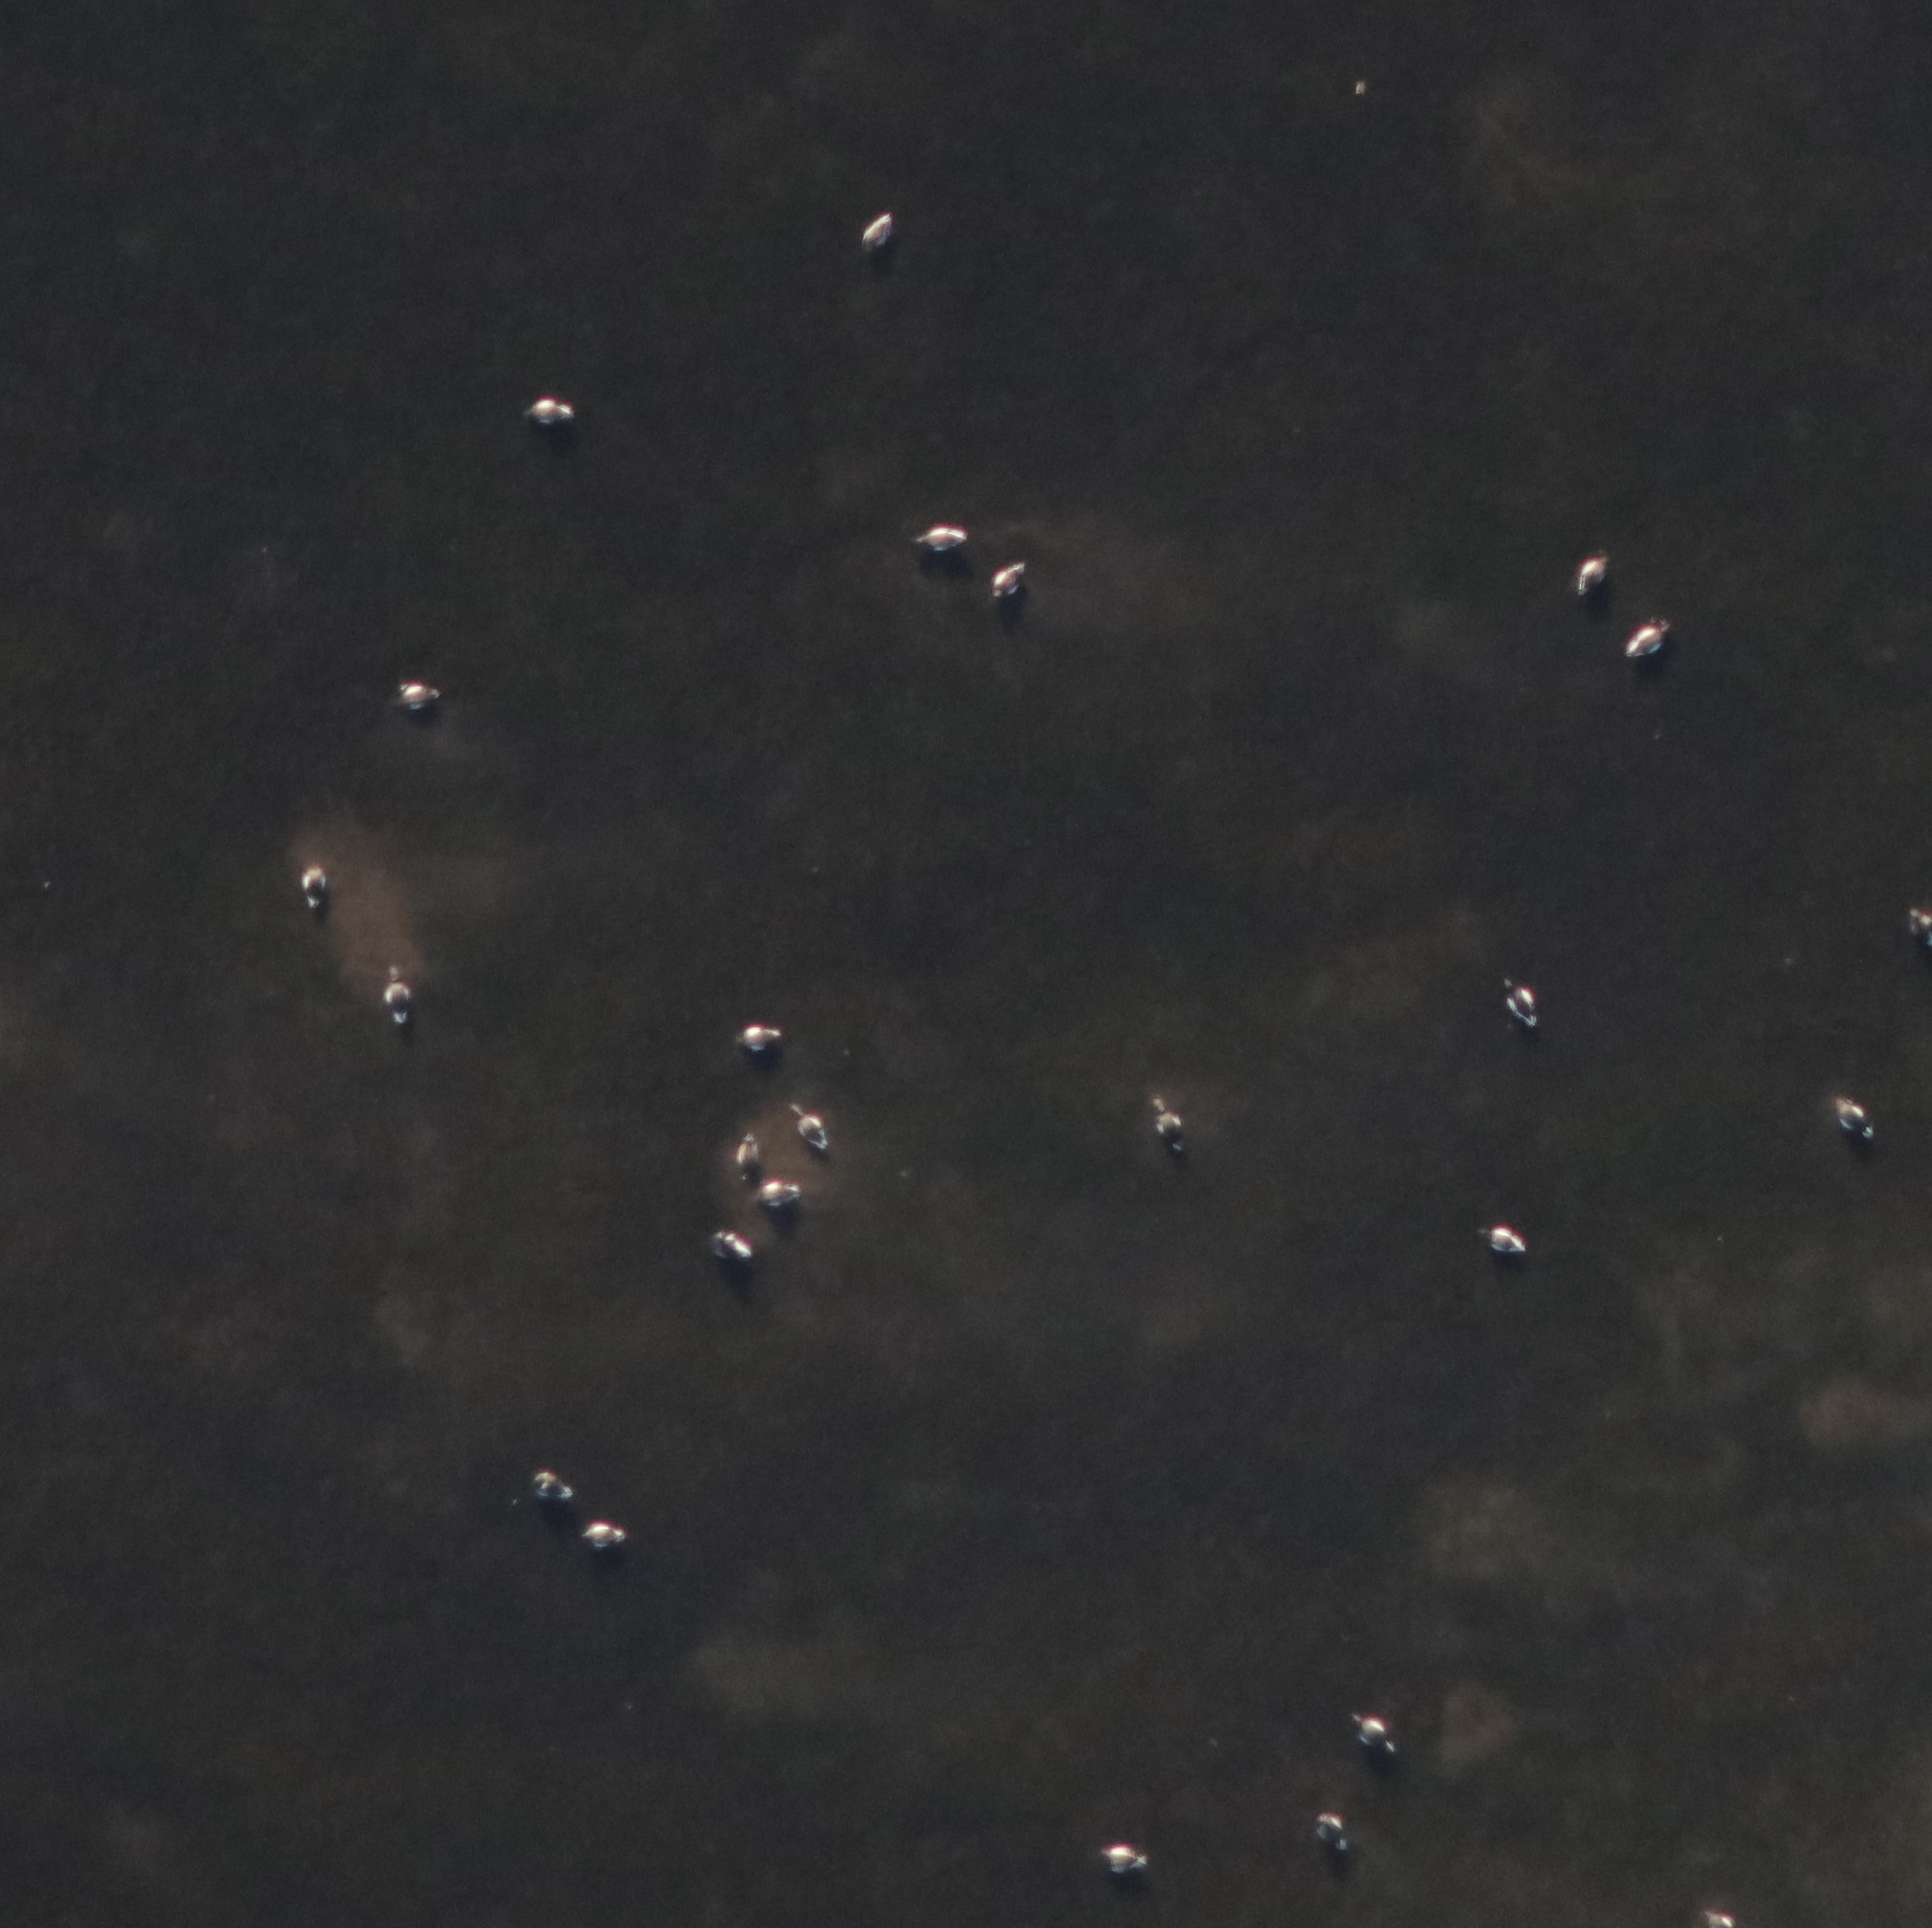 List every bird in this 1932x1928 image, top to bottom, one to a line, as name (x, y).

brant (877, 234)
brant (548, 414)
brant (938, 539)
brant (1594, 578)
brant (1011, 581)
brant (1647, 642)
brant (417, 698)
brant (315, 883)
brant (1921, 927)
brant (397, 996)
brant (1521, 1003)
brant (758, 1037)
brant (1851, 1116)
brant (1168, 1124)
brant (810, 1129)
brant (748, 1154)
brant (779, 1196)
brant (1502, 1240)
brant (729, 1246)
brant (549, 1486)
brant (602, 1536)
brant (1373, 1733)
brant (1329, 1830)
brant (1121, 1859)